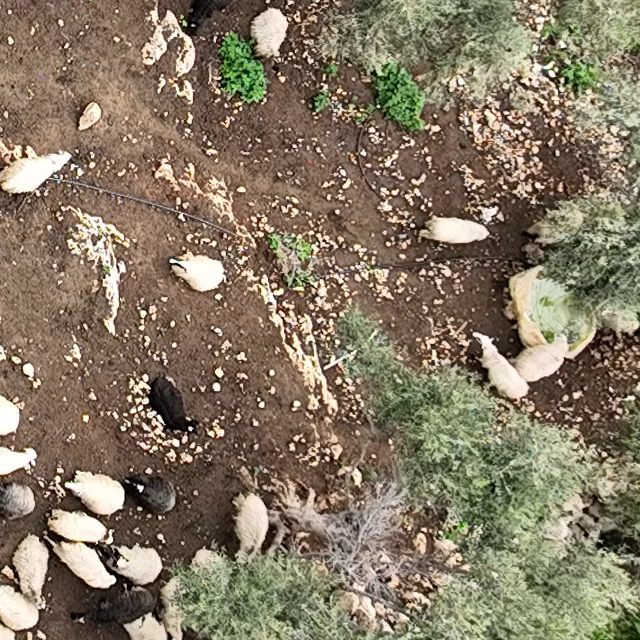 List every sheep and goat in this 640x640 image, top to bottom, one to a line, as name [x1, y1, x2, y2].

sheep [181, 0, 240, 32]
sheep [250, 7, 289, 61]
sheep [0, 150, 70, 193]
sheep [423, 213, 489, 244]
sheep [170, 250, 226, 295]
sheep [468, 329, 530, 400]
sheep [518, 331, 570, 386]
sheep [148, 376, 198, 435]
sheep [0, 378, 19, 436]
sheep [0, 445, 39, 475]
sheep [61, 472, 125, 517]
sheep [126, 472, 176, 515]
sheep [0, 483, 35, 519]
sheep [231, 489, 270, 565]
sheep [47, 509, 114, 546]
sheep [11, 531, 47, 609]
sheep [48, 541, 116, 588]
sheep [97, 542, 161, 586]
sheep [191, 546, 231, 586]
sheep [0, 566, 40, 630]
sheep [161, 570, 197, 639]
sheep [69, 588, 156, 625]
sheep [0, 613, 15, 639]
sheep [121, 614, 168, 639]